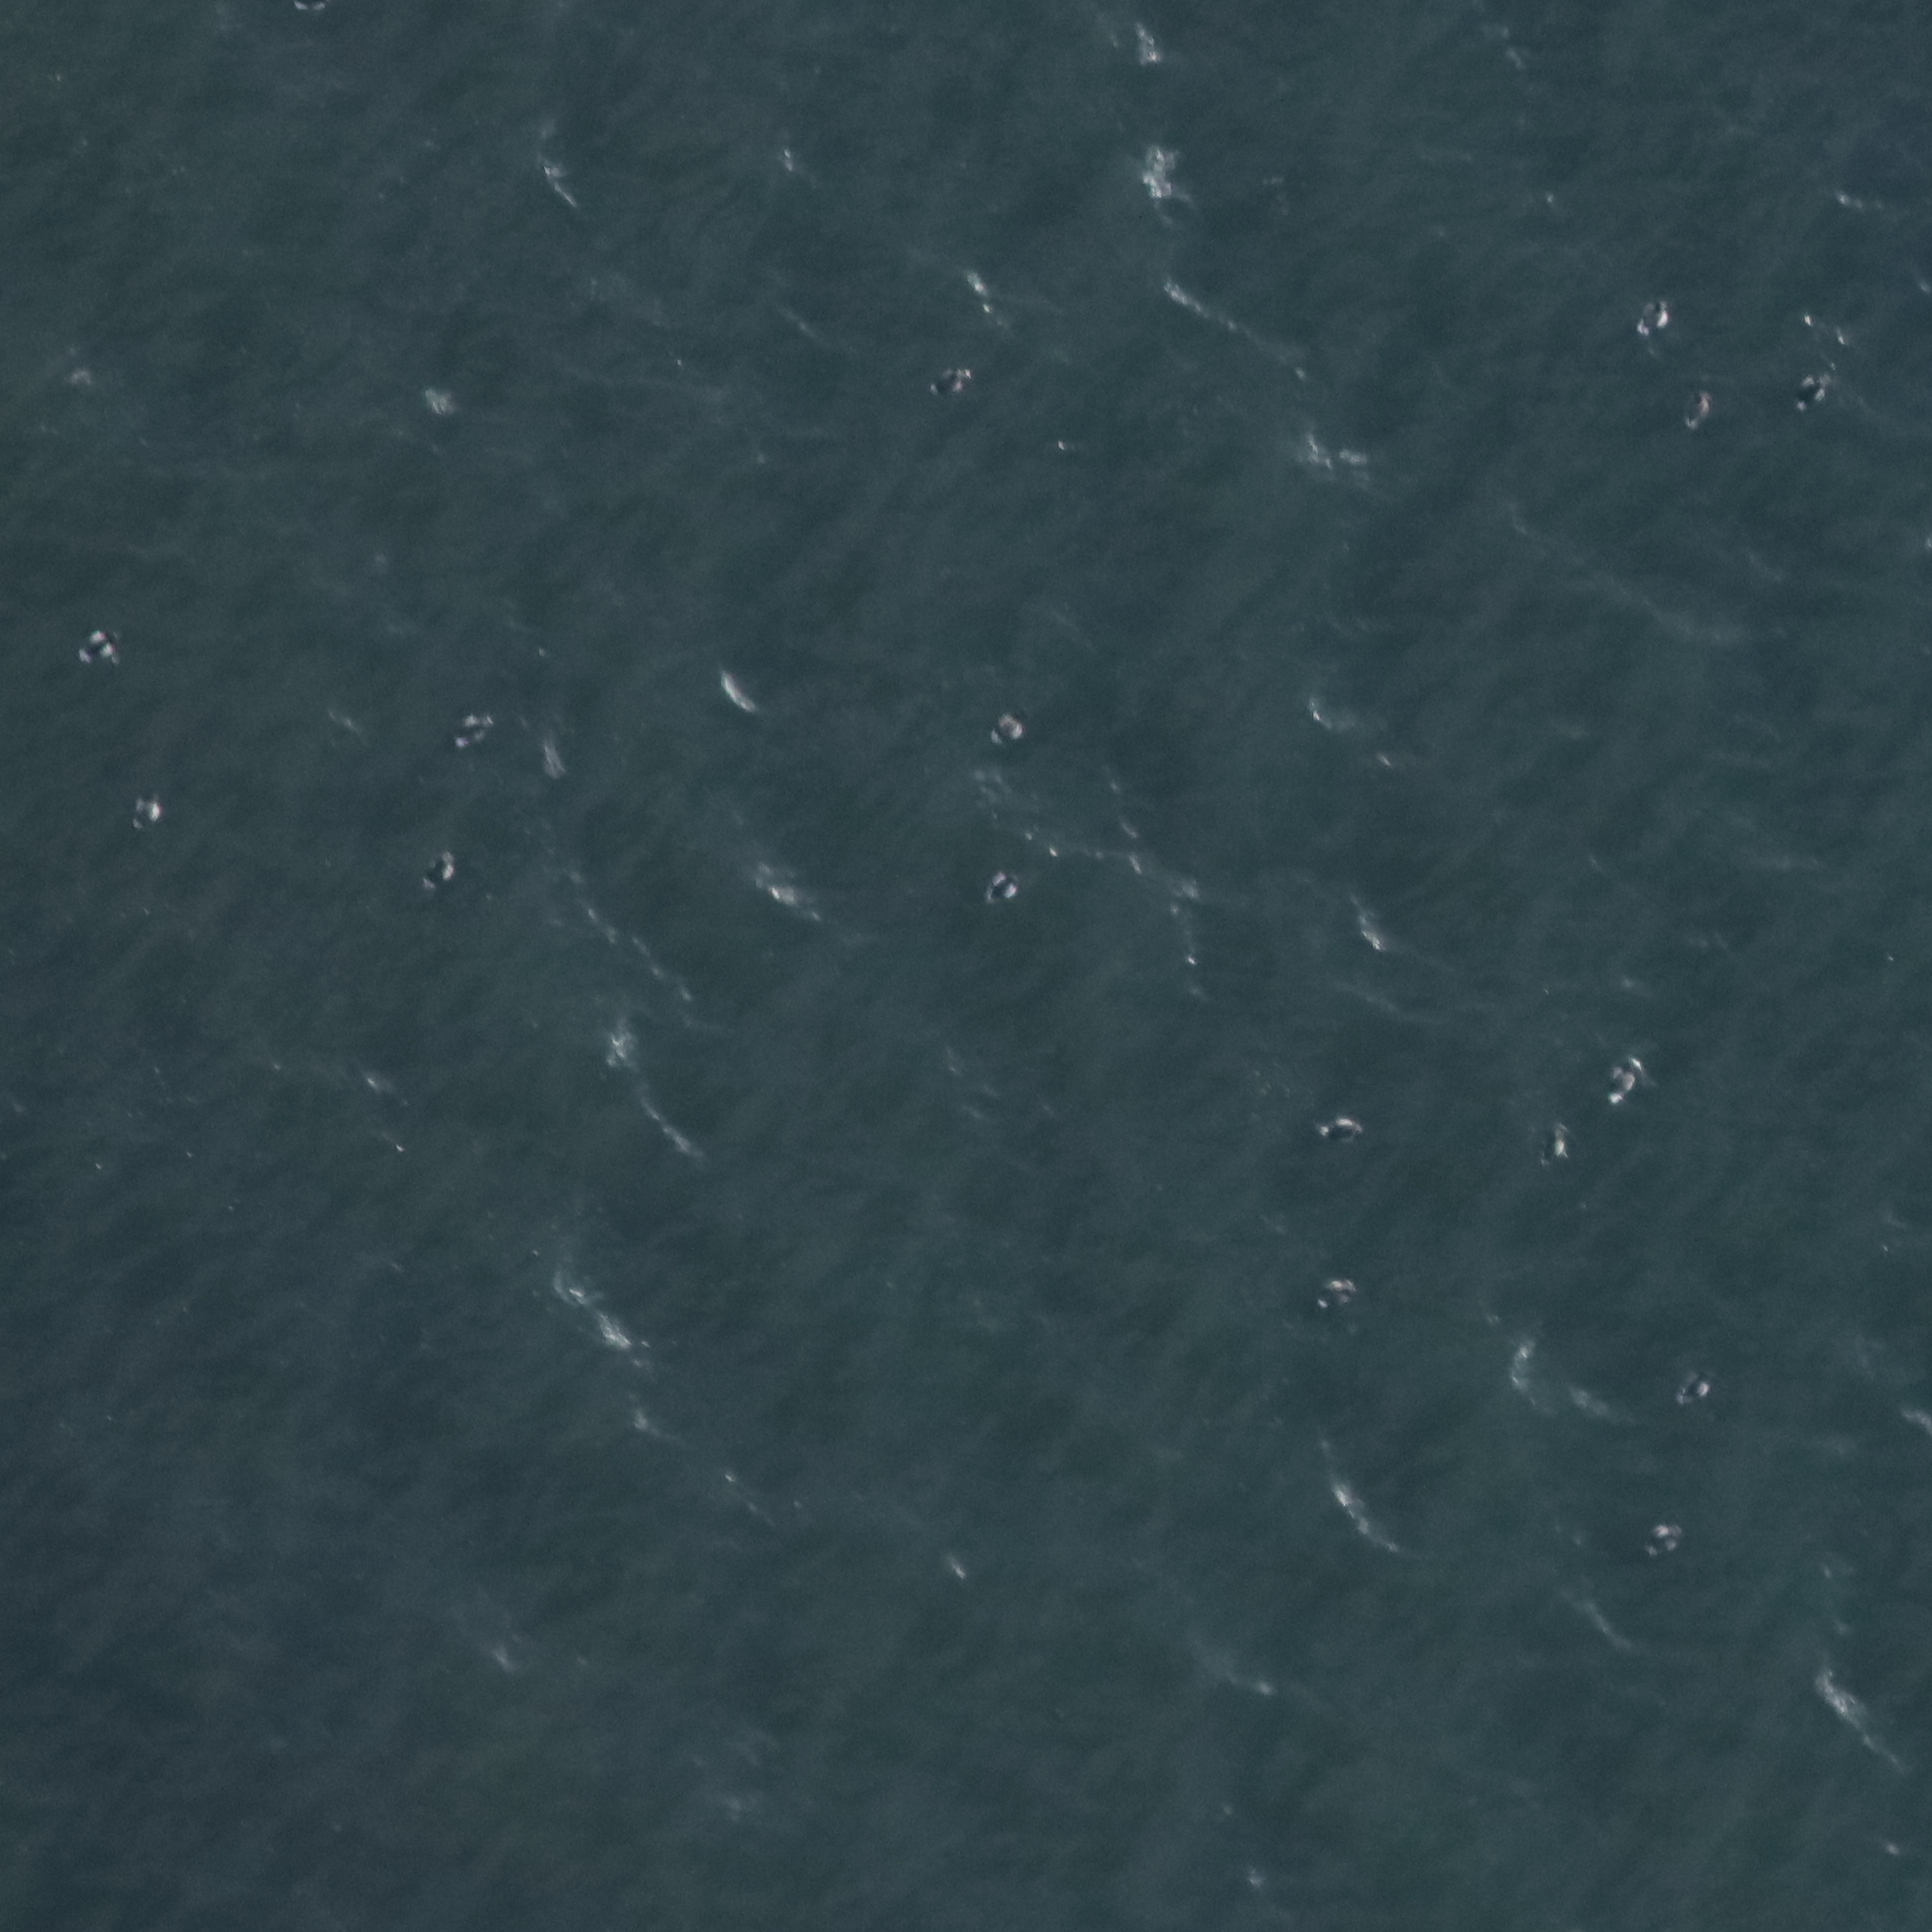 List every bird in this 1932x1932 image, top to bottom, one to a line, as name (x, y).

brant (1652, 318)
brant (949, 381)
brant (1806, 389)
brant (1696, 404)
brant (96, 646)
brant (1007, 731)
brant (471, 733)
brant (145, 811)
brant (439, 871)
brant (1003, 887)
brant (1622, 1082)
brant (1348, 1133)
brant (1552, 1141)
brant (1339, 1292)
brant (1694, 1391)
brant (1660, 1541)